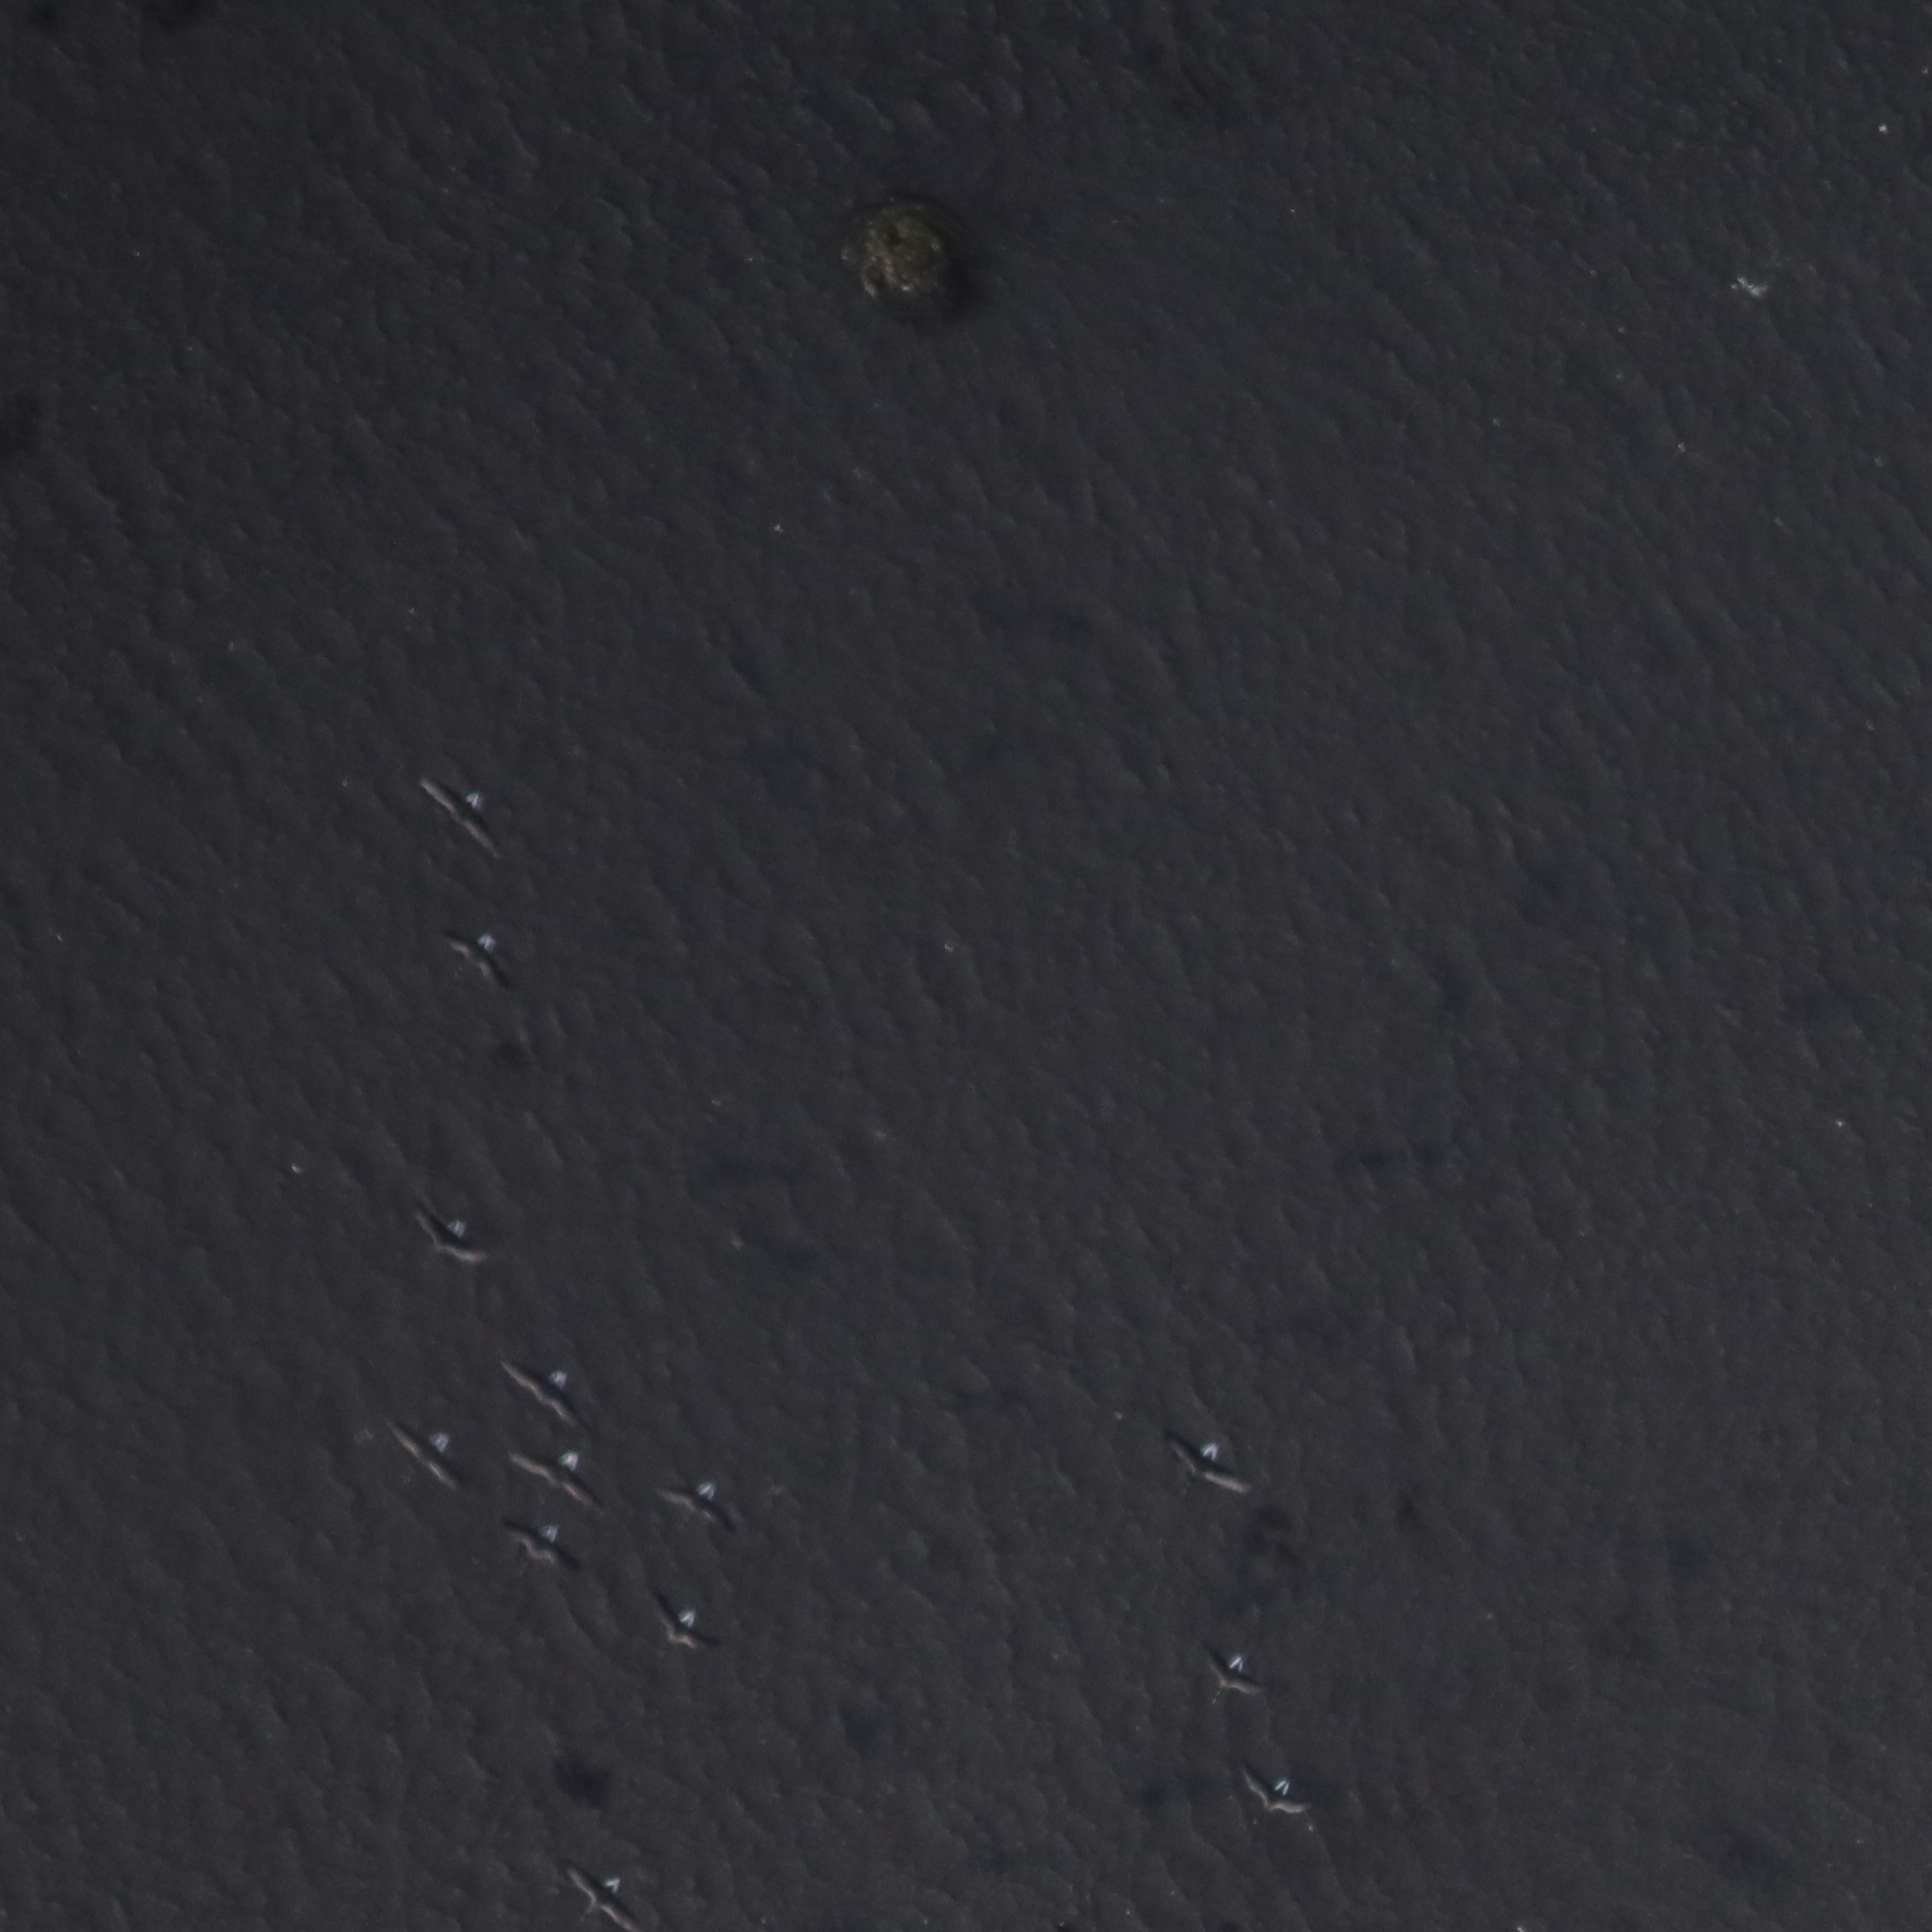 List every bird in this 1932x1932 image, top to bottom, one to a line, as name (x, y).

brant (459, 814)
brant (476, 959)
brant (444, 1237)
brant (547, 1391)
brant (429, 1450)
brant (1196, 1471)
brant (556, 1472)
brant (698, 1499)
brant (538, 1548)
brant (679, 1632)
brant (1227, 1680)
brant (1274, 1798)
brant (603, 1897)